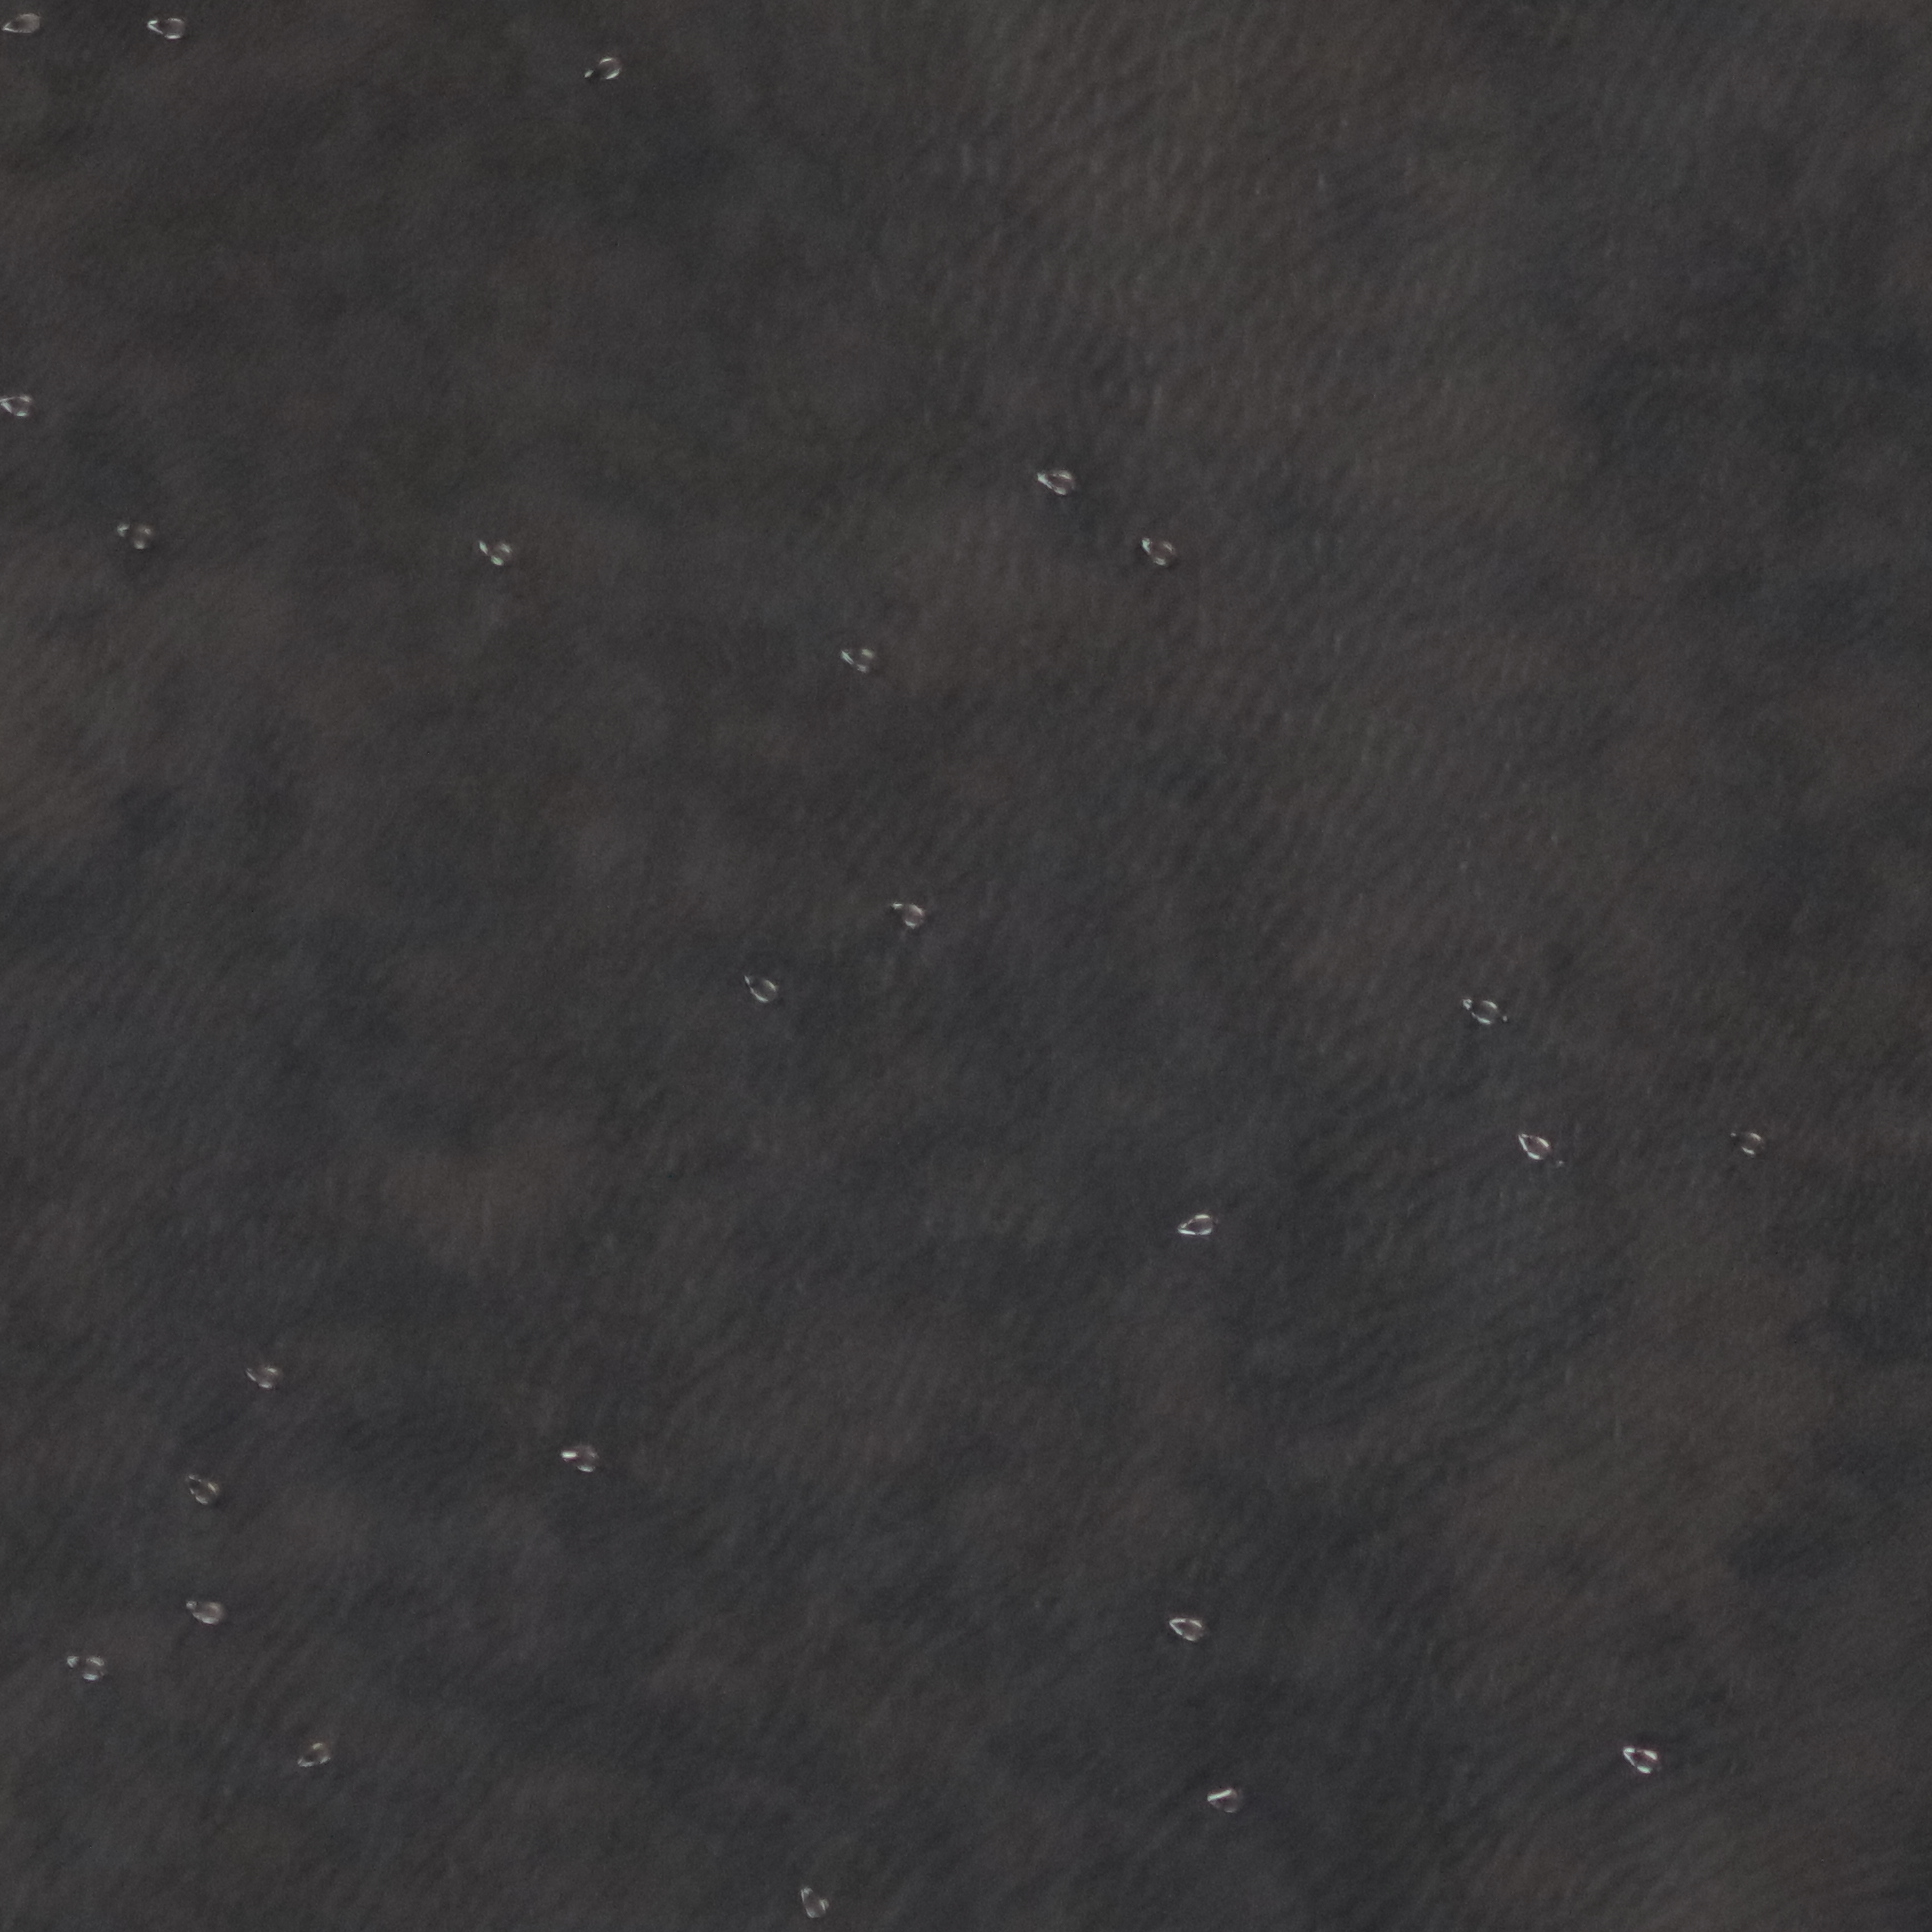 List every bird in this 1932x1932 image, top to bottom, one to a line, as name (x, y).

brant (24, 20)
brant (171, 25)
brant (605, 69)
brant (17, 407)
brant (1058, 482)
brant (137, 536)
brant (1158, 552)
brant (498, 553)
brant (861, 660)
brant (911, 915)
brant (761, 988)
brant (1485, 1012)
brant (1749, 1142)
brant (1539, 1148)
brant (1199, 1225)
brant (262, 1375)
brant (585, 1458)
brant (203, 1489)
brant (204, 1610)
brant (1188, 1629)
brant (87, 1666)
brant (1643, 1759)
brant (310, 1764)
brant (1227, 1799)
brant (811, 1902)